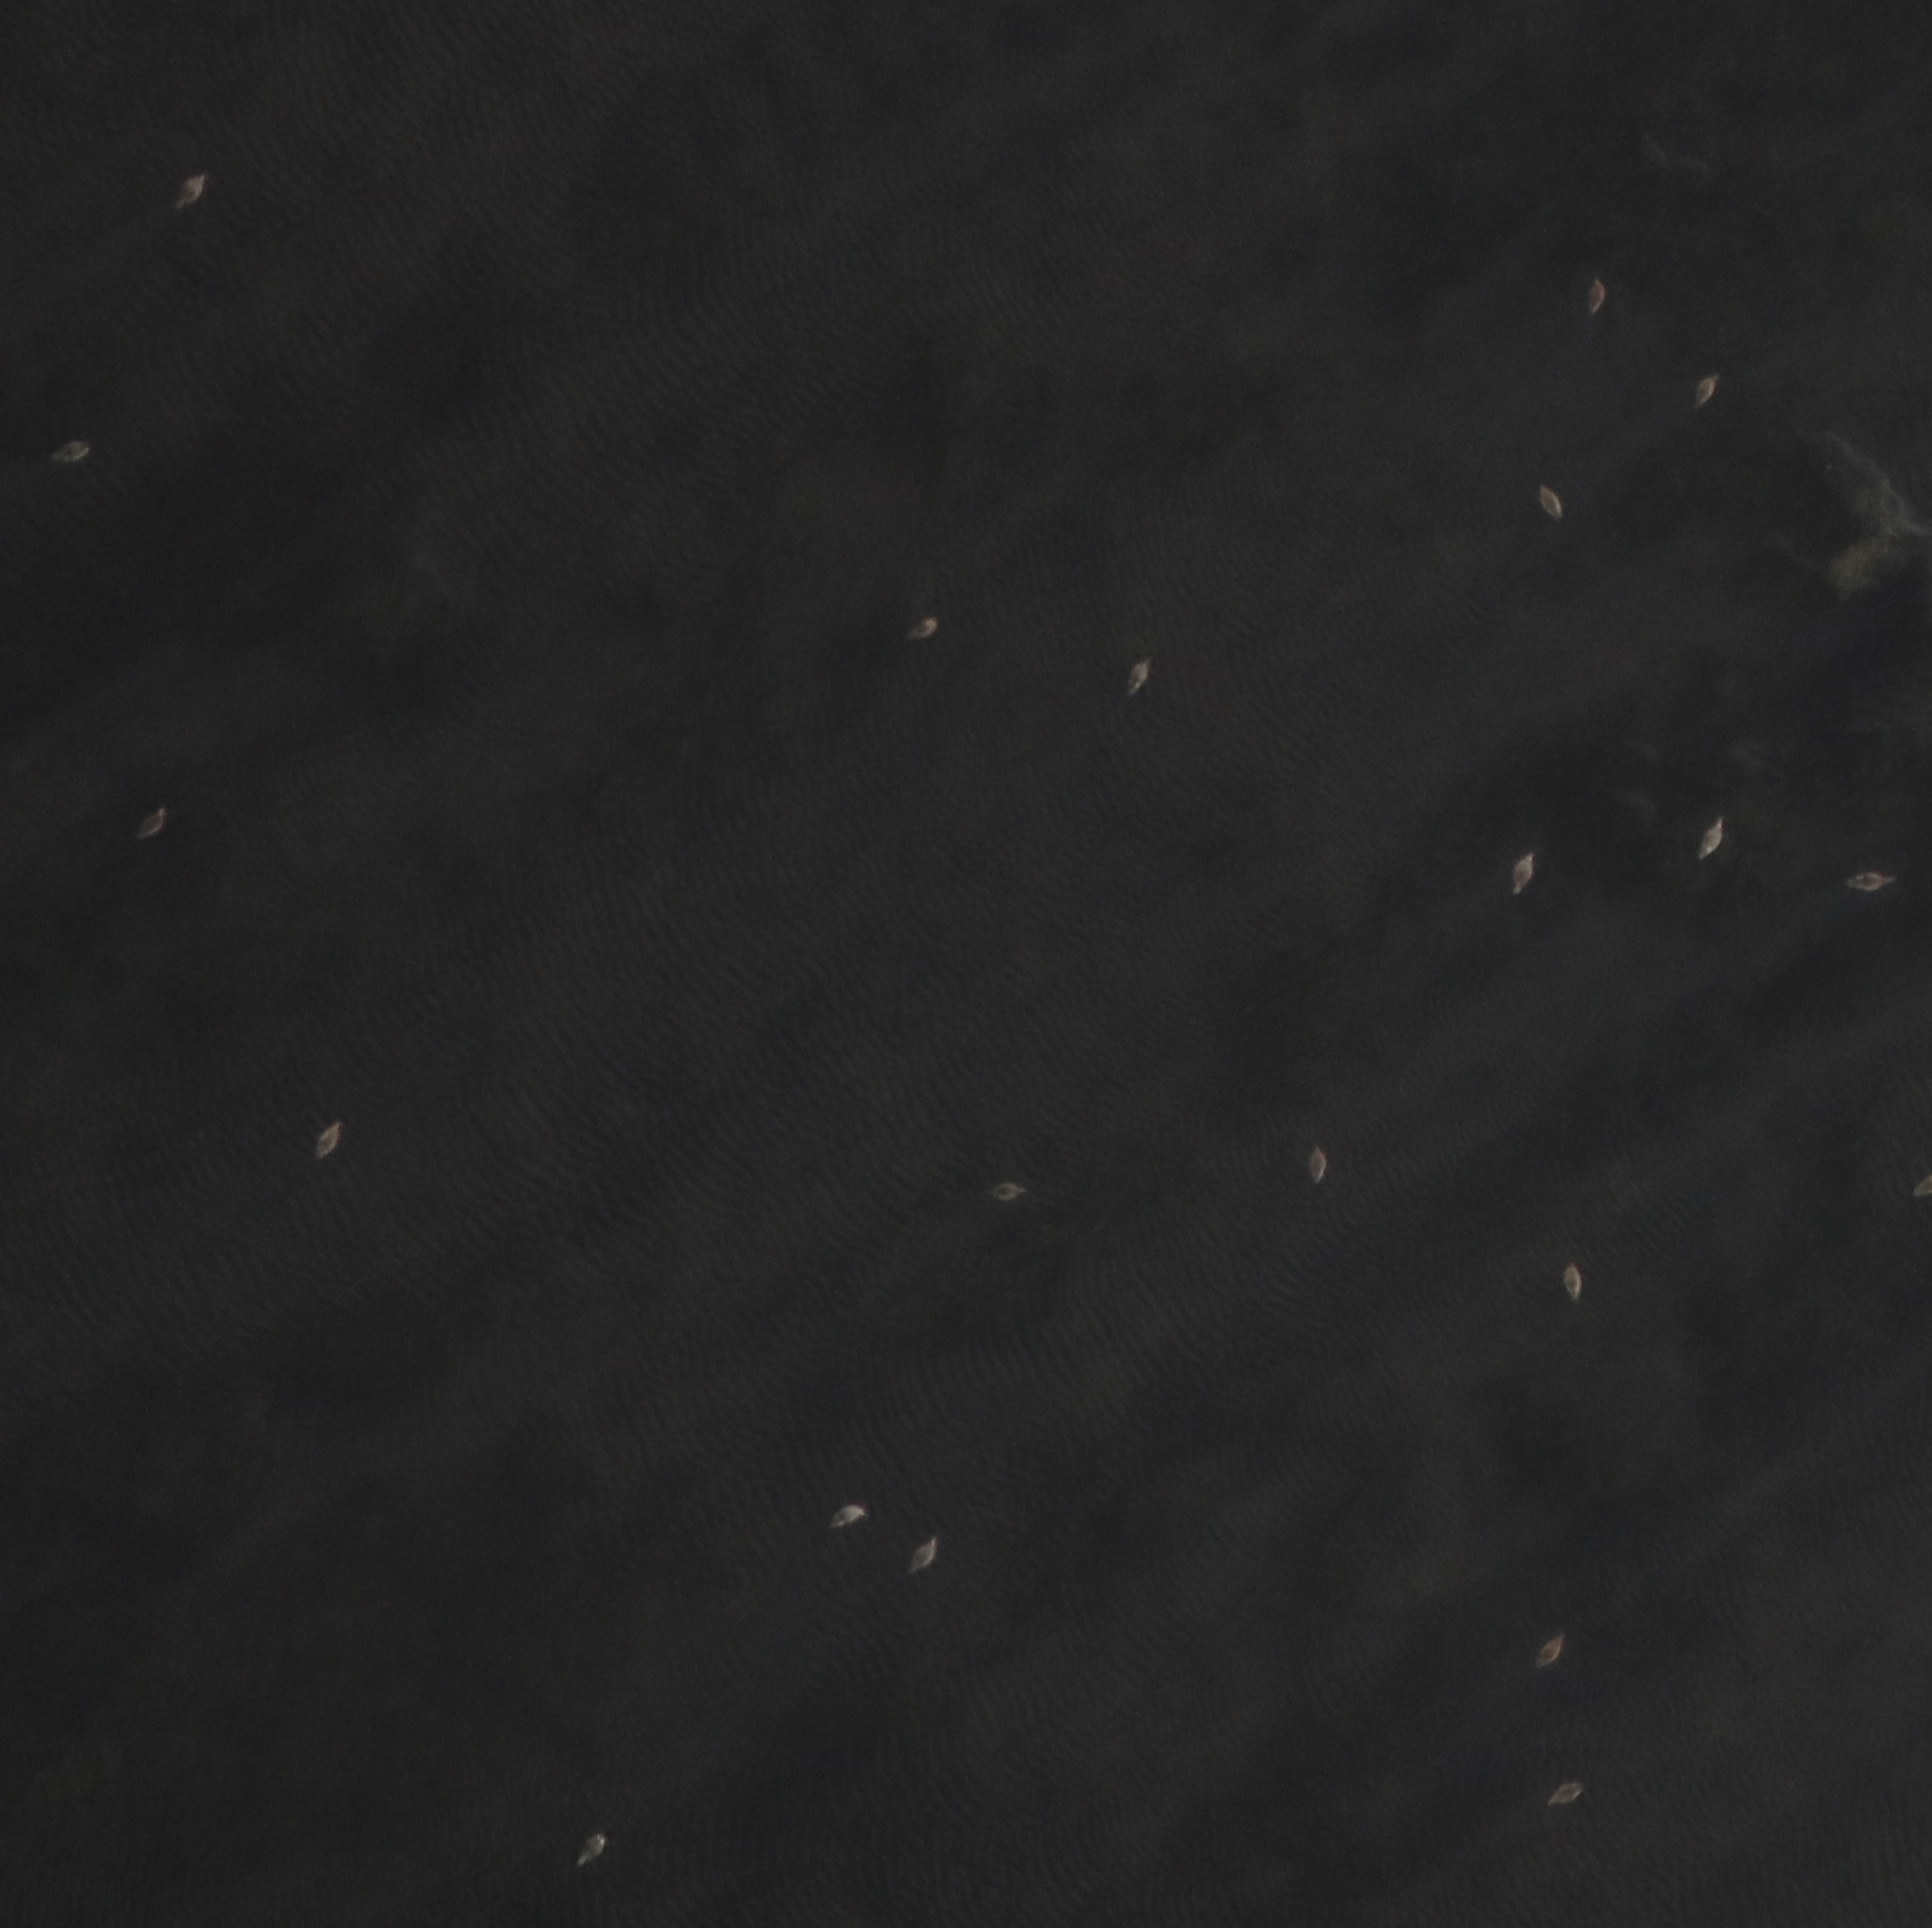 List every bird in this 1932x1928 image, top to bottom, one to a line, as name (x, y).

other bird (192, 190)
other bird (1595, 295)
other bird (1702, 387)
other bird (72, 451)
other bird (1551, 502)
other bird (927, 626)
other bird (1138, 676)
other bird (152, 825)
other bird (1715, 838)
other bird (1519, 873)
other bird (1871, 883)
other bird (330, 1140)
other bird (1320, 1162)
other bird (1012, 1190)
other bird (1572, 1278)
other bird (844, 1513)
other bird (928, 1549)
other bird (1550, 1652)
other bird (1566, 1795)
other bird (589, 1847)